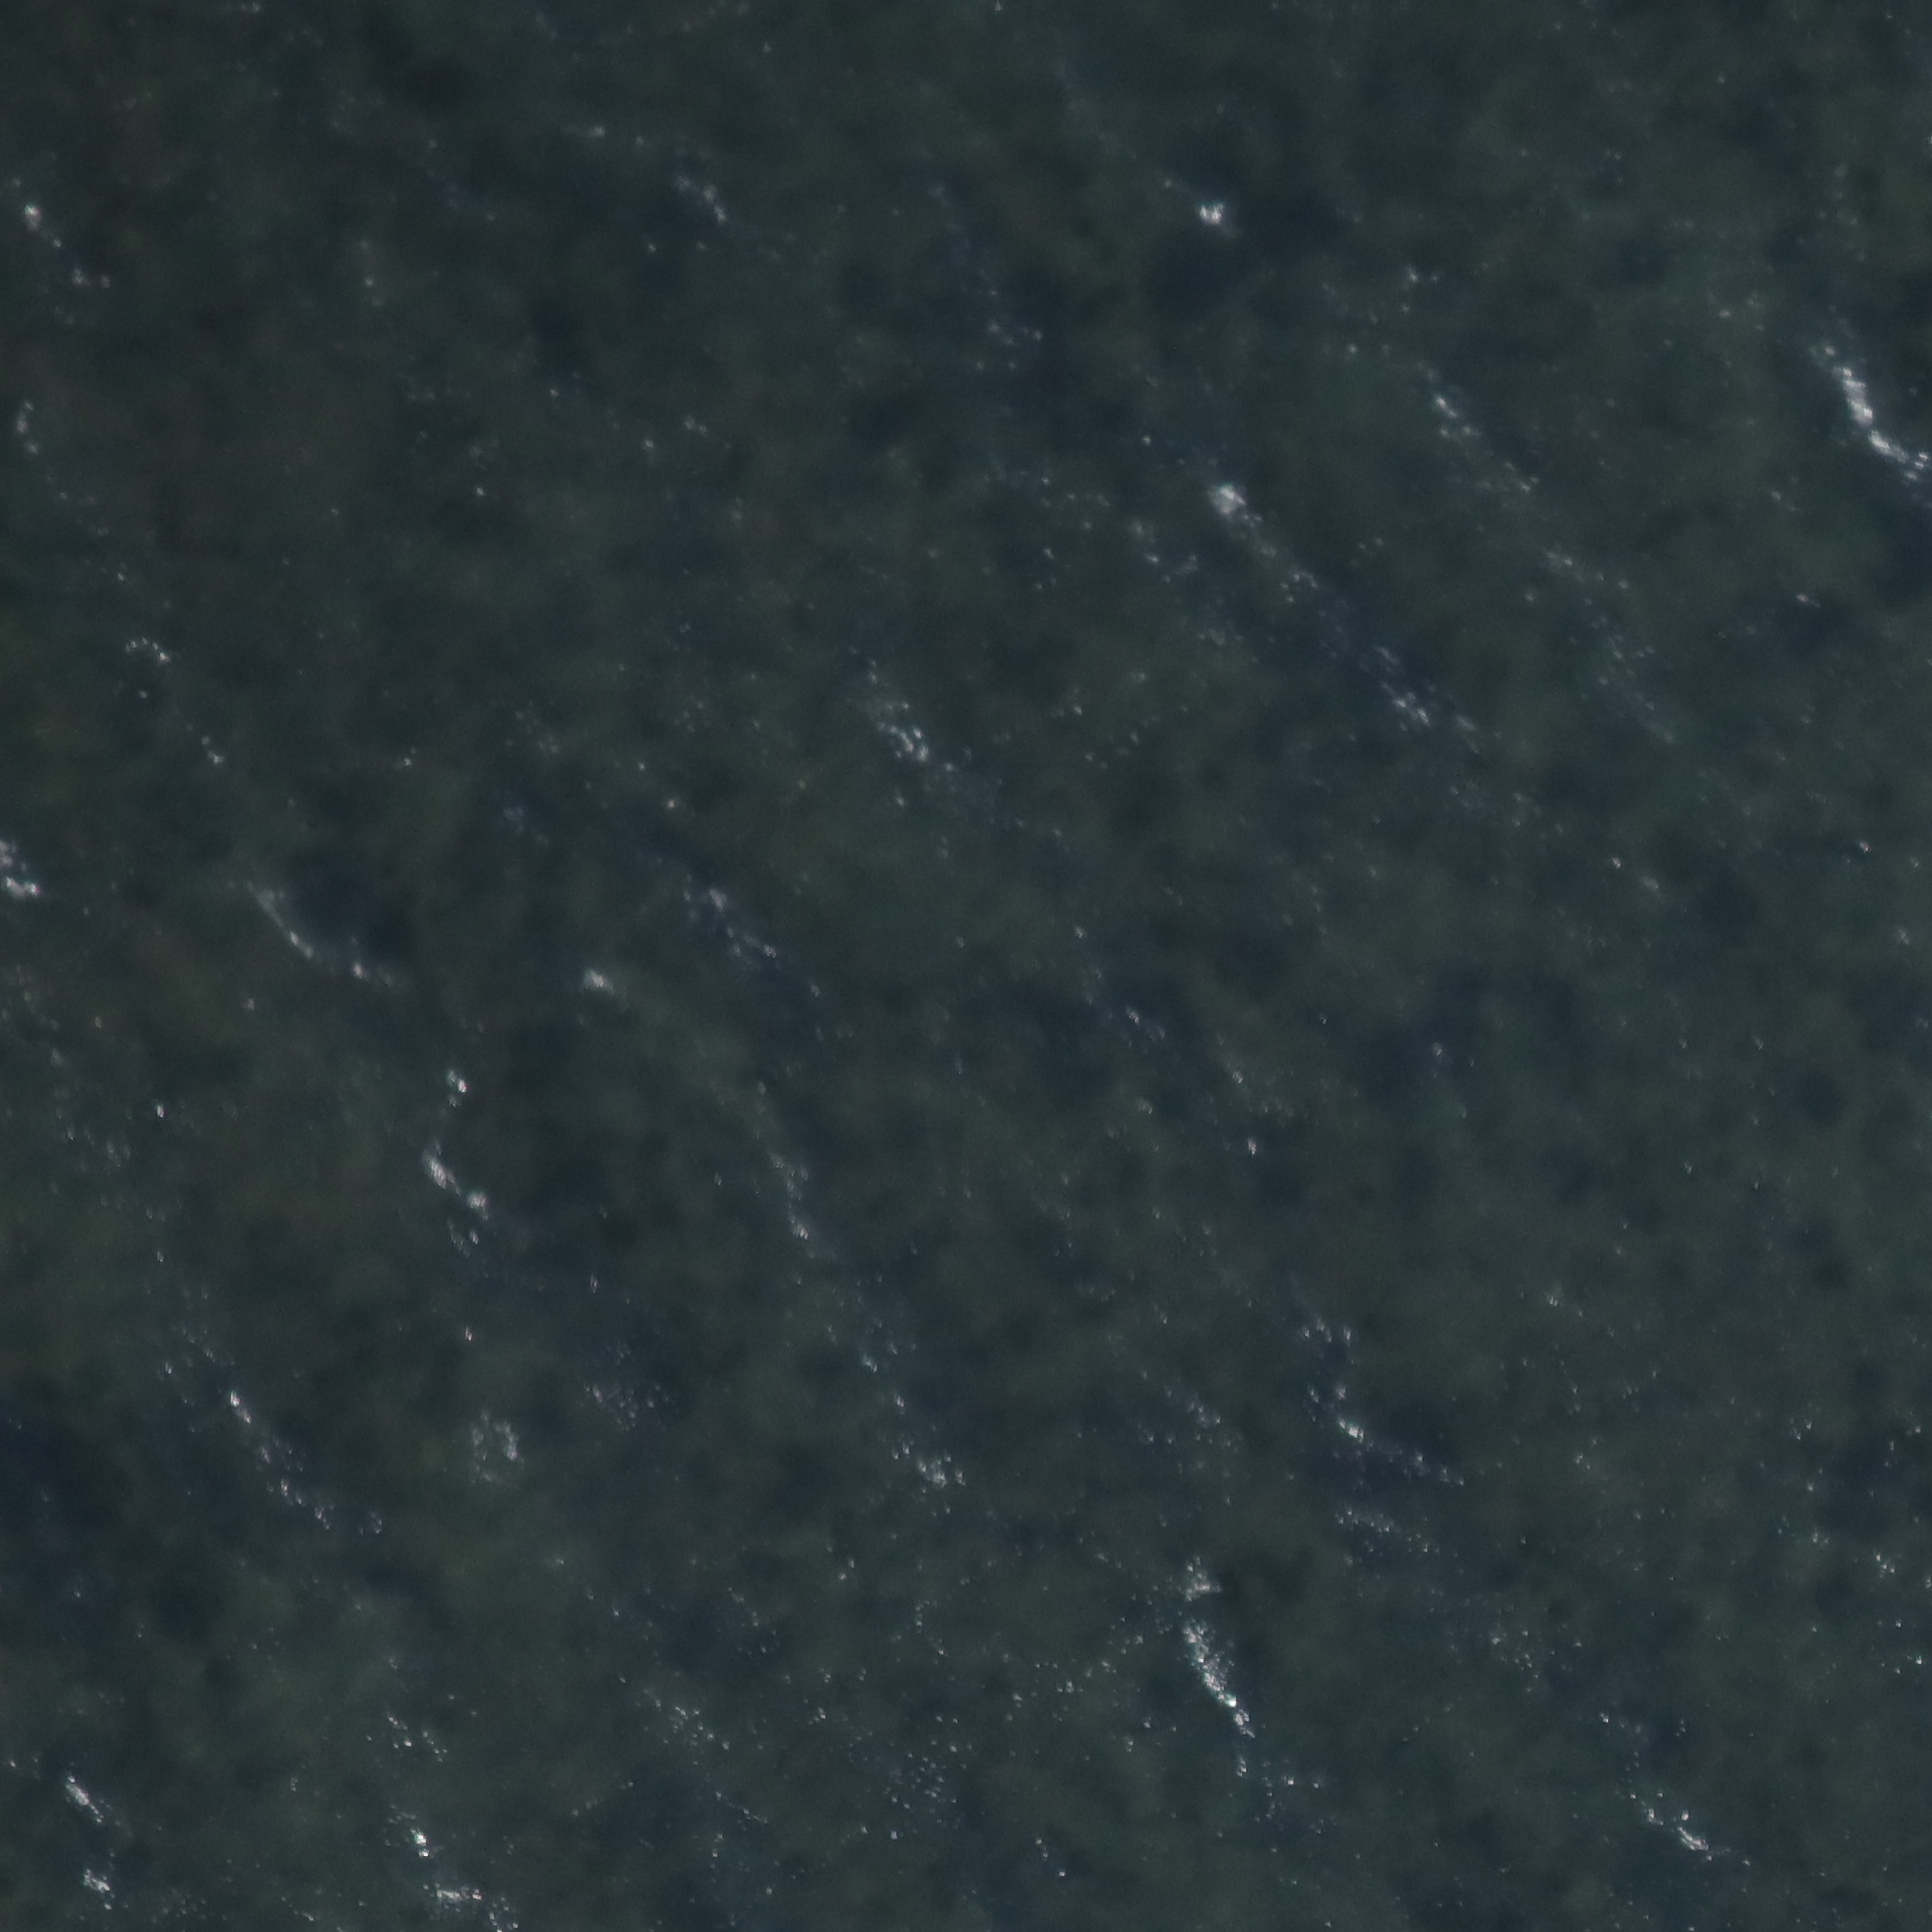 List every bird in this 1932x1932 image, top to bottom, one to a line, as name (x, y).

None